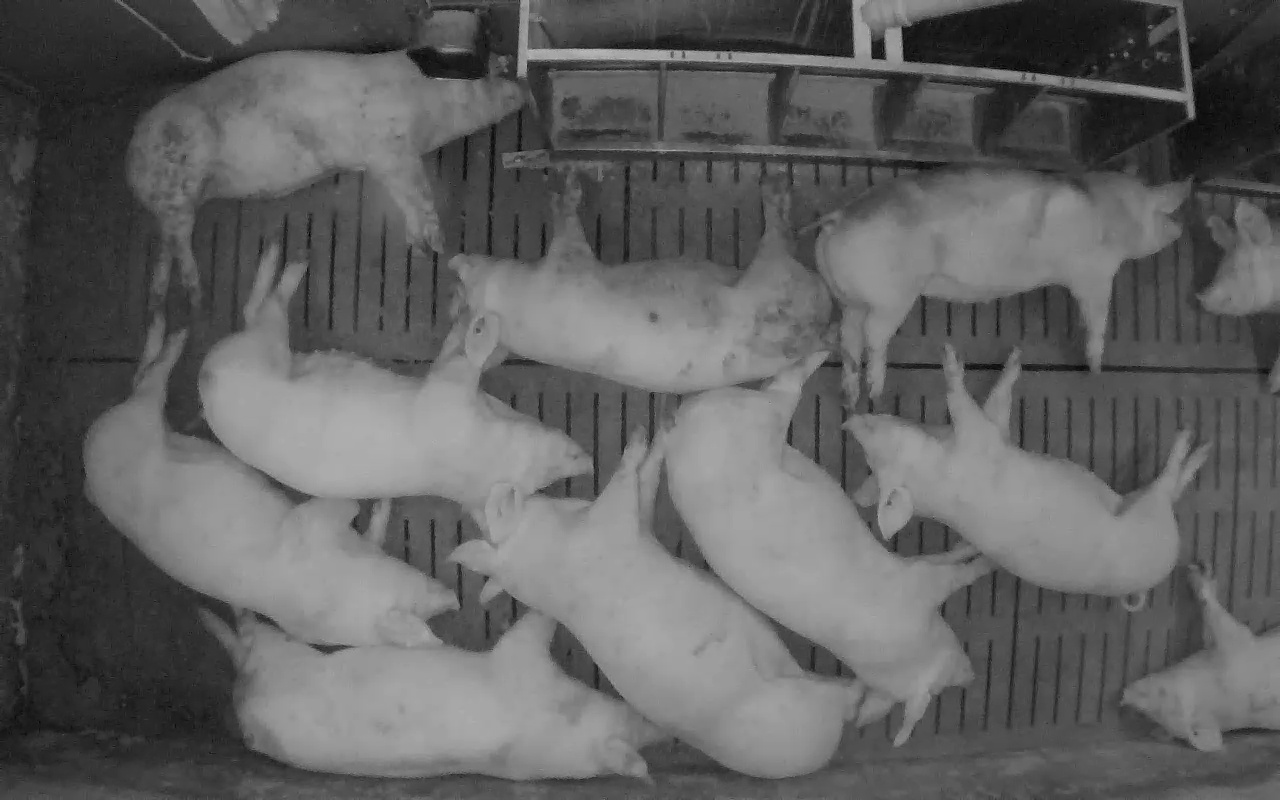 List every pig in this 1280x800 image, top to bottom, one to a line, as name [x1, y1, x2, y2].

pig [122, 47, 531, 319]
pig [795, 163, 1194, 407]
pig [448, 176, 860, 393]
pig [1193, 195, 1276, 397]
pig [195, 238, 594, 545]
pig [84, 311, 458, 650]
pig [838, 343, 1212, 614]
pig [665, 352, 1002, 748]
pig [451, 427, 867, 781]
pig [1115, 561, 1278, 751]
pig [190, 602, 663, 777]